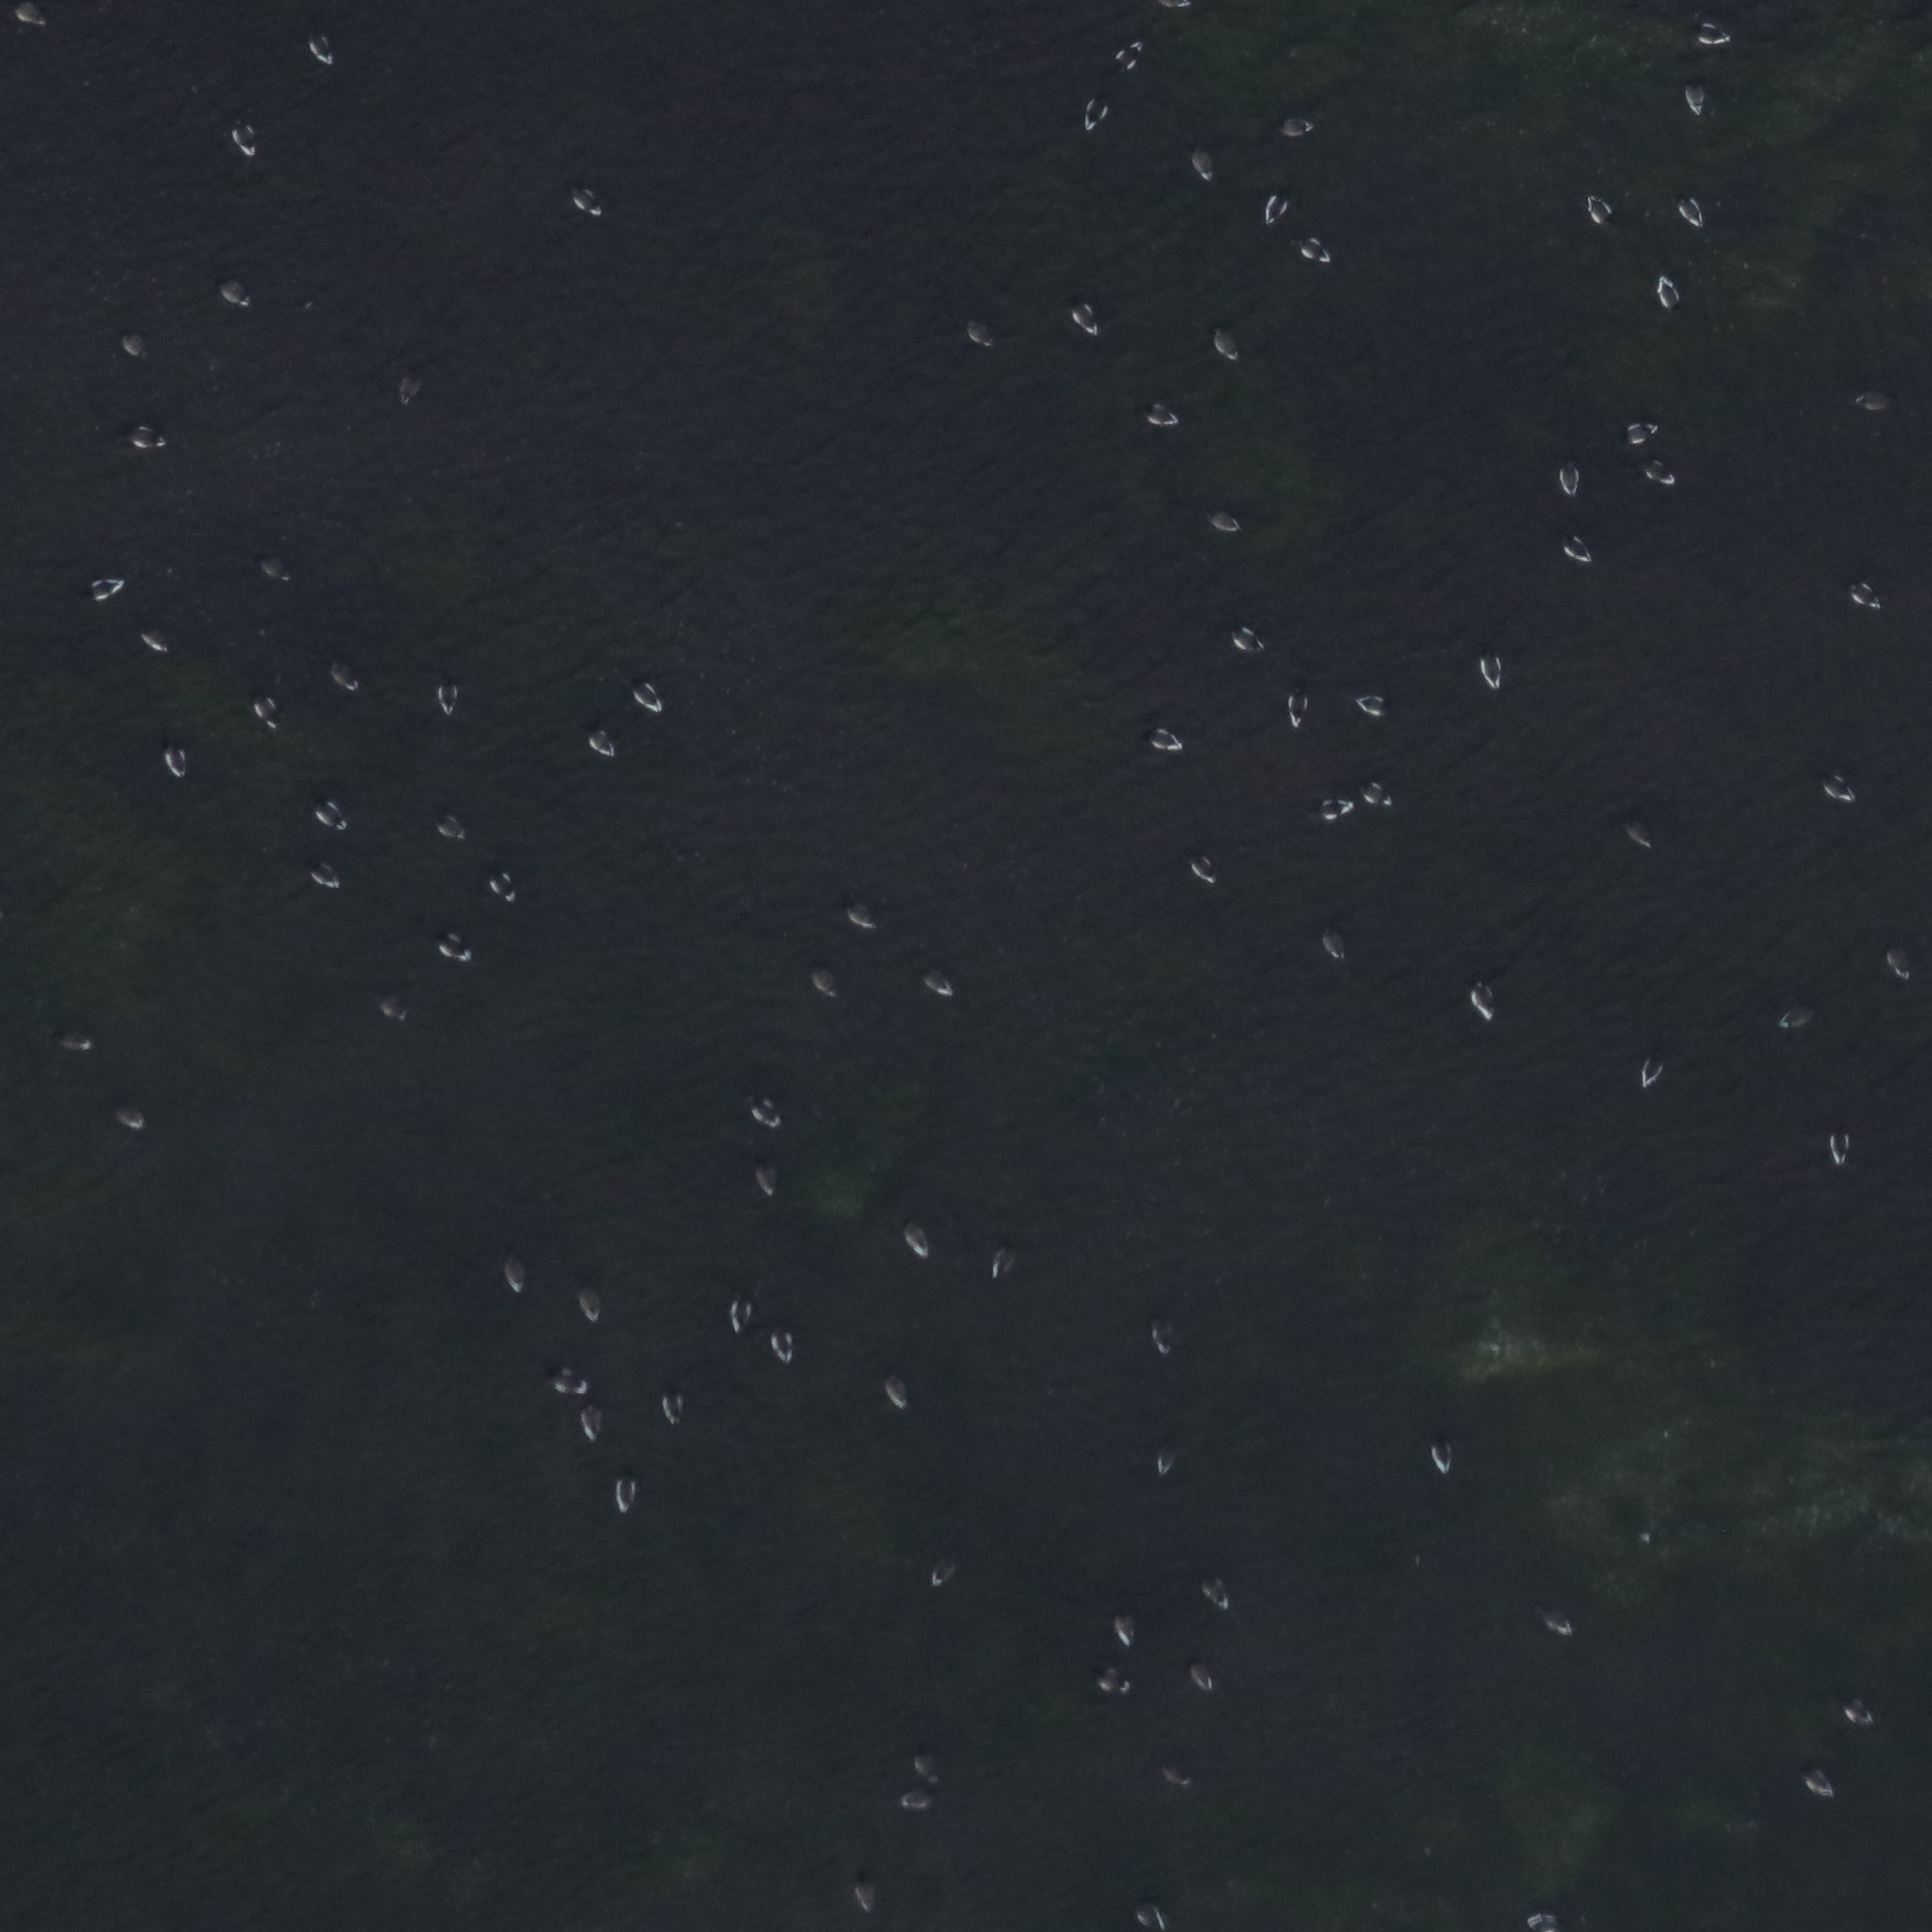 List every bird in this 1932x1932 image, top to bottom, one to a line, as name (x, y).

brant (27, 13)
brant (1711, 34)
brant (320, 45)
brant (1130, 56)
brant (1696, 97)
brant (1095, 112)
brant (1294, 125)
brant (244, 137)
brant (1202, 162)
brant (585, 200)
brant (1277, 208)
brant (1601, 208)
brant (1689, 209)
brant (1312, 250)
brant (231, 290)
brant (1668, 295)
brant (1083, 316)
brant (981, 335)
brant (1226, 342)
brant (133, 345)
brant (410, 391)
brant (1871, 401)
brant (1160, 414)
brant (1637, 431)
brant (143, 434)
brant (1653, 470)
brant (1569, 477)
brant (1223, 519)
brant (1575, 548)
brant (277, 568)
brant (104, 588)
brant (1860, 600)
brant (1247, 640)
brant (156, 641)
brant (1491, 669)
brant (348, 679)
brant (646, 693)
brant (448, 697)
brant (1373, 703)
brant (1295, 706)
brant (266, 708)
brant (1162, 739)
brant (601, 740)
brant (174, 758)
brant (1837, 787)
brant (1373, 793)
brant (1326, 808)
brant (330, 813)
brant (449, 826)
brant (1637, 834)
brant (1204, 865)
brant (324, 873)
brant (501, 884)
brant (861, 913)
brant (1333, 942)
brant (451, 947)
brant (1895, 962)
brant (821, 980)
brant (935, 983)
brant (1481, 1000)
brant (394, 1005)
brant (1798, 1018)
brant (75, 1042)
brant (1650, 1072)
brant (765, 1110)
brant (131, 1114)
brant (1836, 1146)
brant (764, 1174)
brant (914, 1237)
brant (1002, 1259)
brant (511, 1269)
brant (589, 1304)
brant (741, 1311)
brant (1163, 1337)
brant (780, 1340)
brant (567, 1381)
brant (900, 1393)
brant (673, 1407)
brant (591, 1418)
brant (1163, 1456)
brant (1441, 1456)
brant (625, 1493)
brant (947, 1574)
brant (1218, 1591)
brant (1556, 1618)
brant (1124, 1628)
brant (1200, 1676)
brant (1111, 1680)
brant (1858, 1707)
brant (926, 1764)
brant (1175, 1772)
brant (1818, 1785)
brant (916, 1802)
brant (864, 1893)
brant (1148, 1915)
brant (1543, 1927)